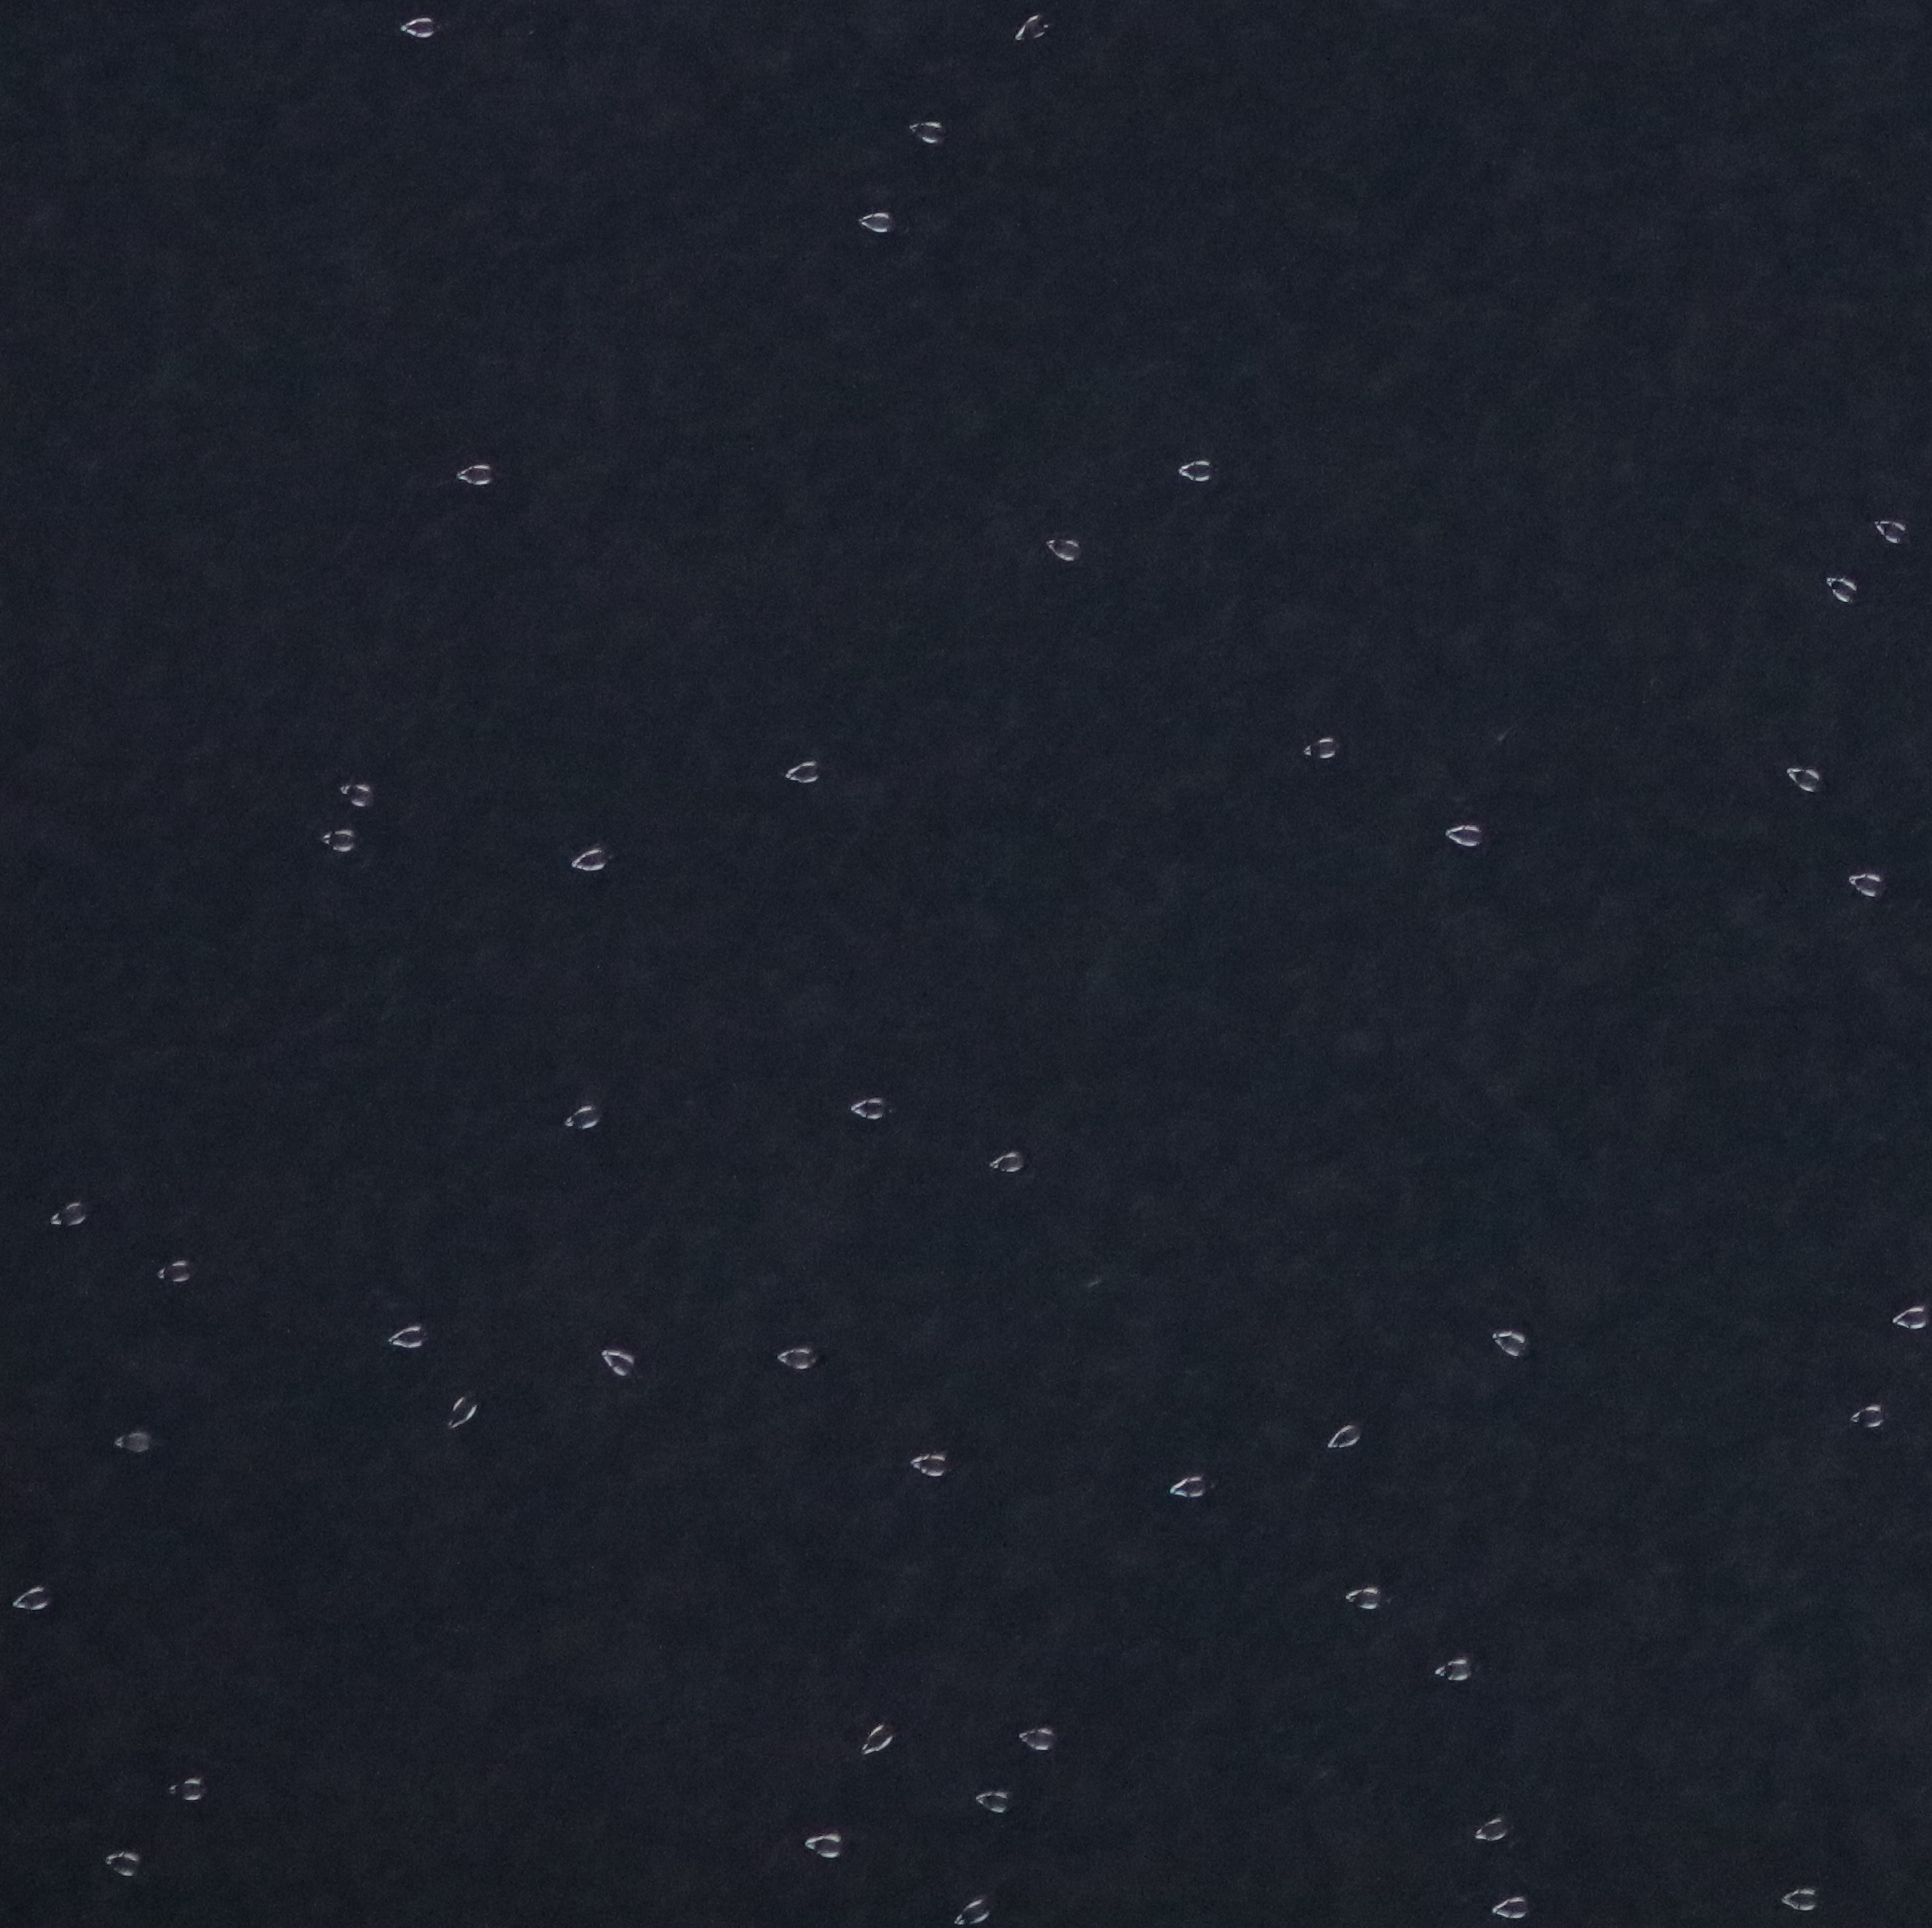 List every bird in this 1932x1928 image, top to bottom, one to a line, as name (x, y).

brant (422, 26)
brant (1033, 26)
brant (928, 132)
brant (877, 221)
brant (1200, 470)
brant (478, 474)
brant (1894, 531)
brant (1065, 547)
brant (1843, 589)
brant (1324, 748)
brant (805, 772)
brant (1807, 778)
brant (356, 793)
brant (1468, 836)
brant (339, 840)
brant (592, 859)
brant (1869, 885)
brant (870, 1108)
brant (584, 1117)
brant (1011, 1162)
brant (71, 1213)
brant (177, 1271)
brant (1914, 1317)
brant (410, 1336)
brant (1513, 1343)
brant (800, 1360)
brant (621, 1363)
brant (461, 1411)
brant (1870, 1417)
brant (1346, 1437)
brant (136, 1441)
brant (932, 1465)
brant (1192, 1487)
brant (1366, 1597)
brant (32, 1598)
brant (1458, 1669)
brant (878, 1738)
brant (1041, 1738)
brant (187, 1790)
brant (996, 1800)
brant (1495, 1830)
brant (827, 1846)
brant (125, 1863)
brant (1803, 1901)
brant (1515, 1905)
brant (973, 1910)